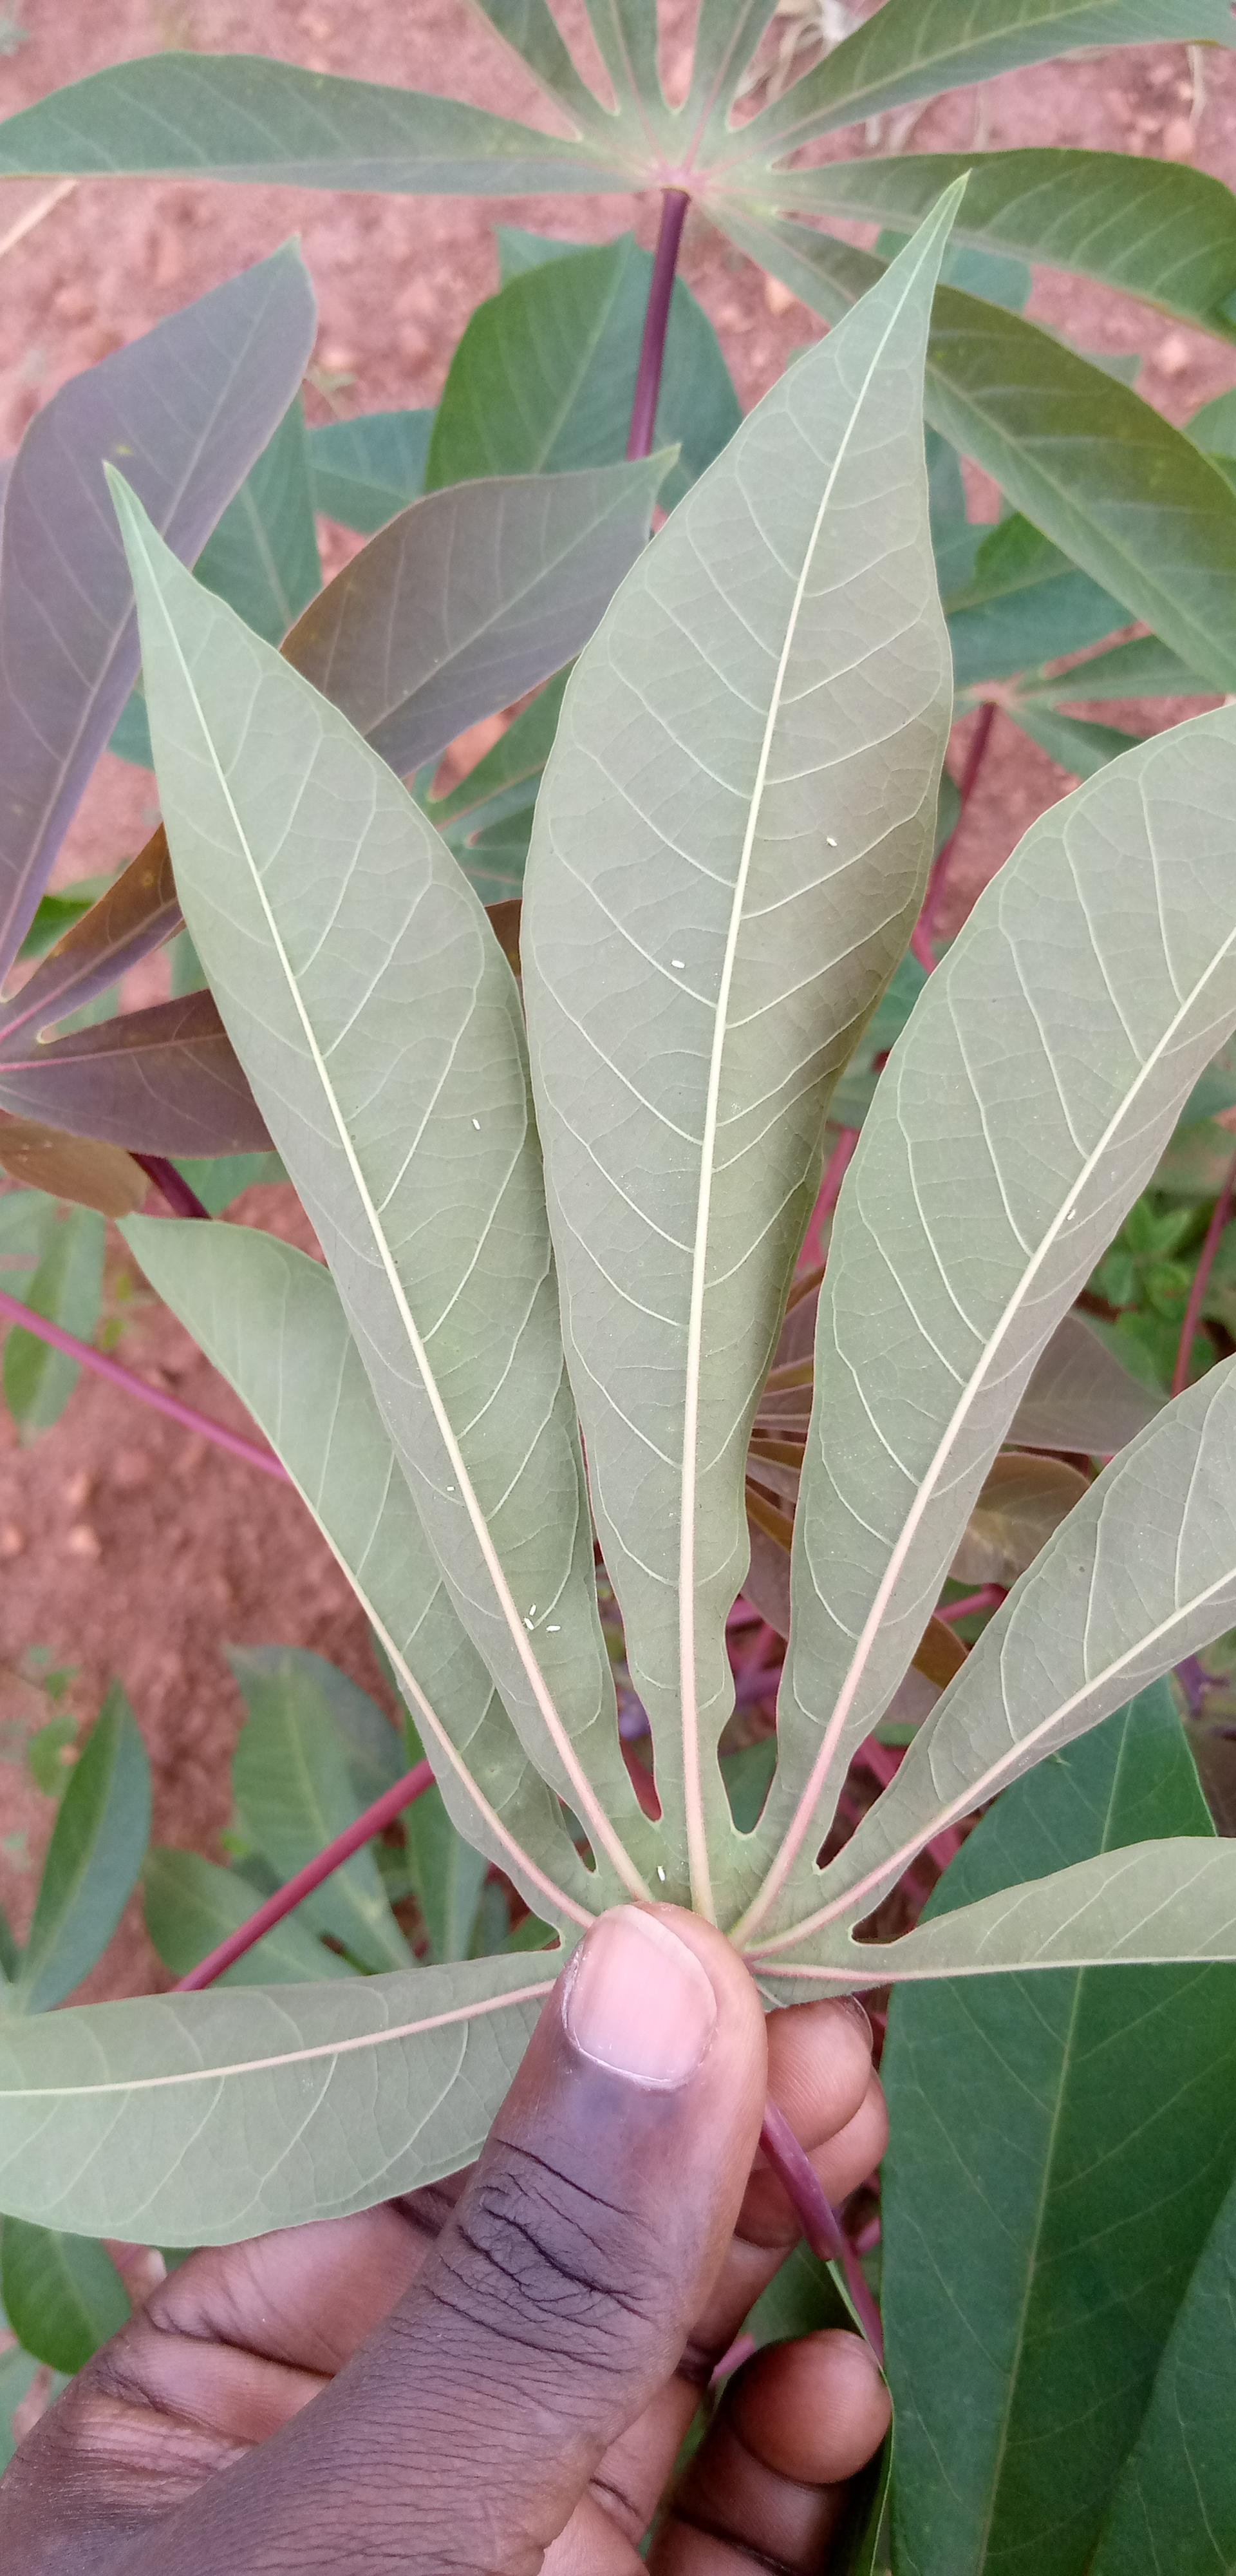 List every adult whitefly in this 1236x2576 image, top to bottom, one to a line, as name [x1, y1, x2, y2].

whitefly [825, 836, 838, 848]
whitefly [669, 959, 686, 969]
whitefly [471, 1117, 482, 1130]
whitefly [1065, 1208, 1077, 1220]
whitefly [445, 1484, 456, 1493]
whitefly [527, 1603, 538, 1616]
whitefly [522, 1617, 535, 1632]
whitefly [545, 1624, 562, 1633]
whitefly [656, 1864, 668, 1882]